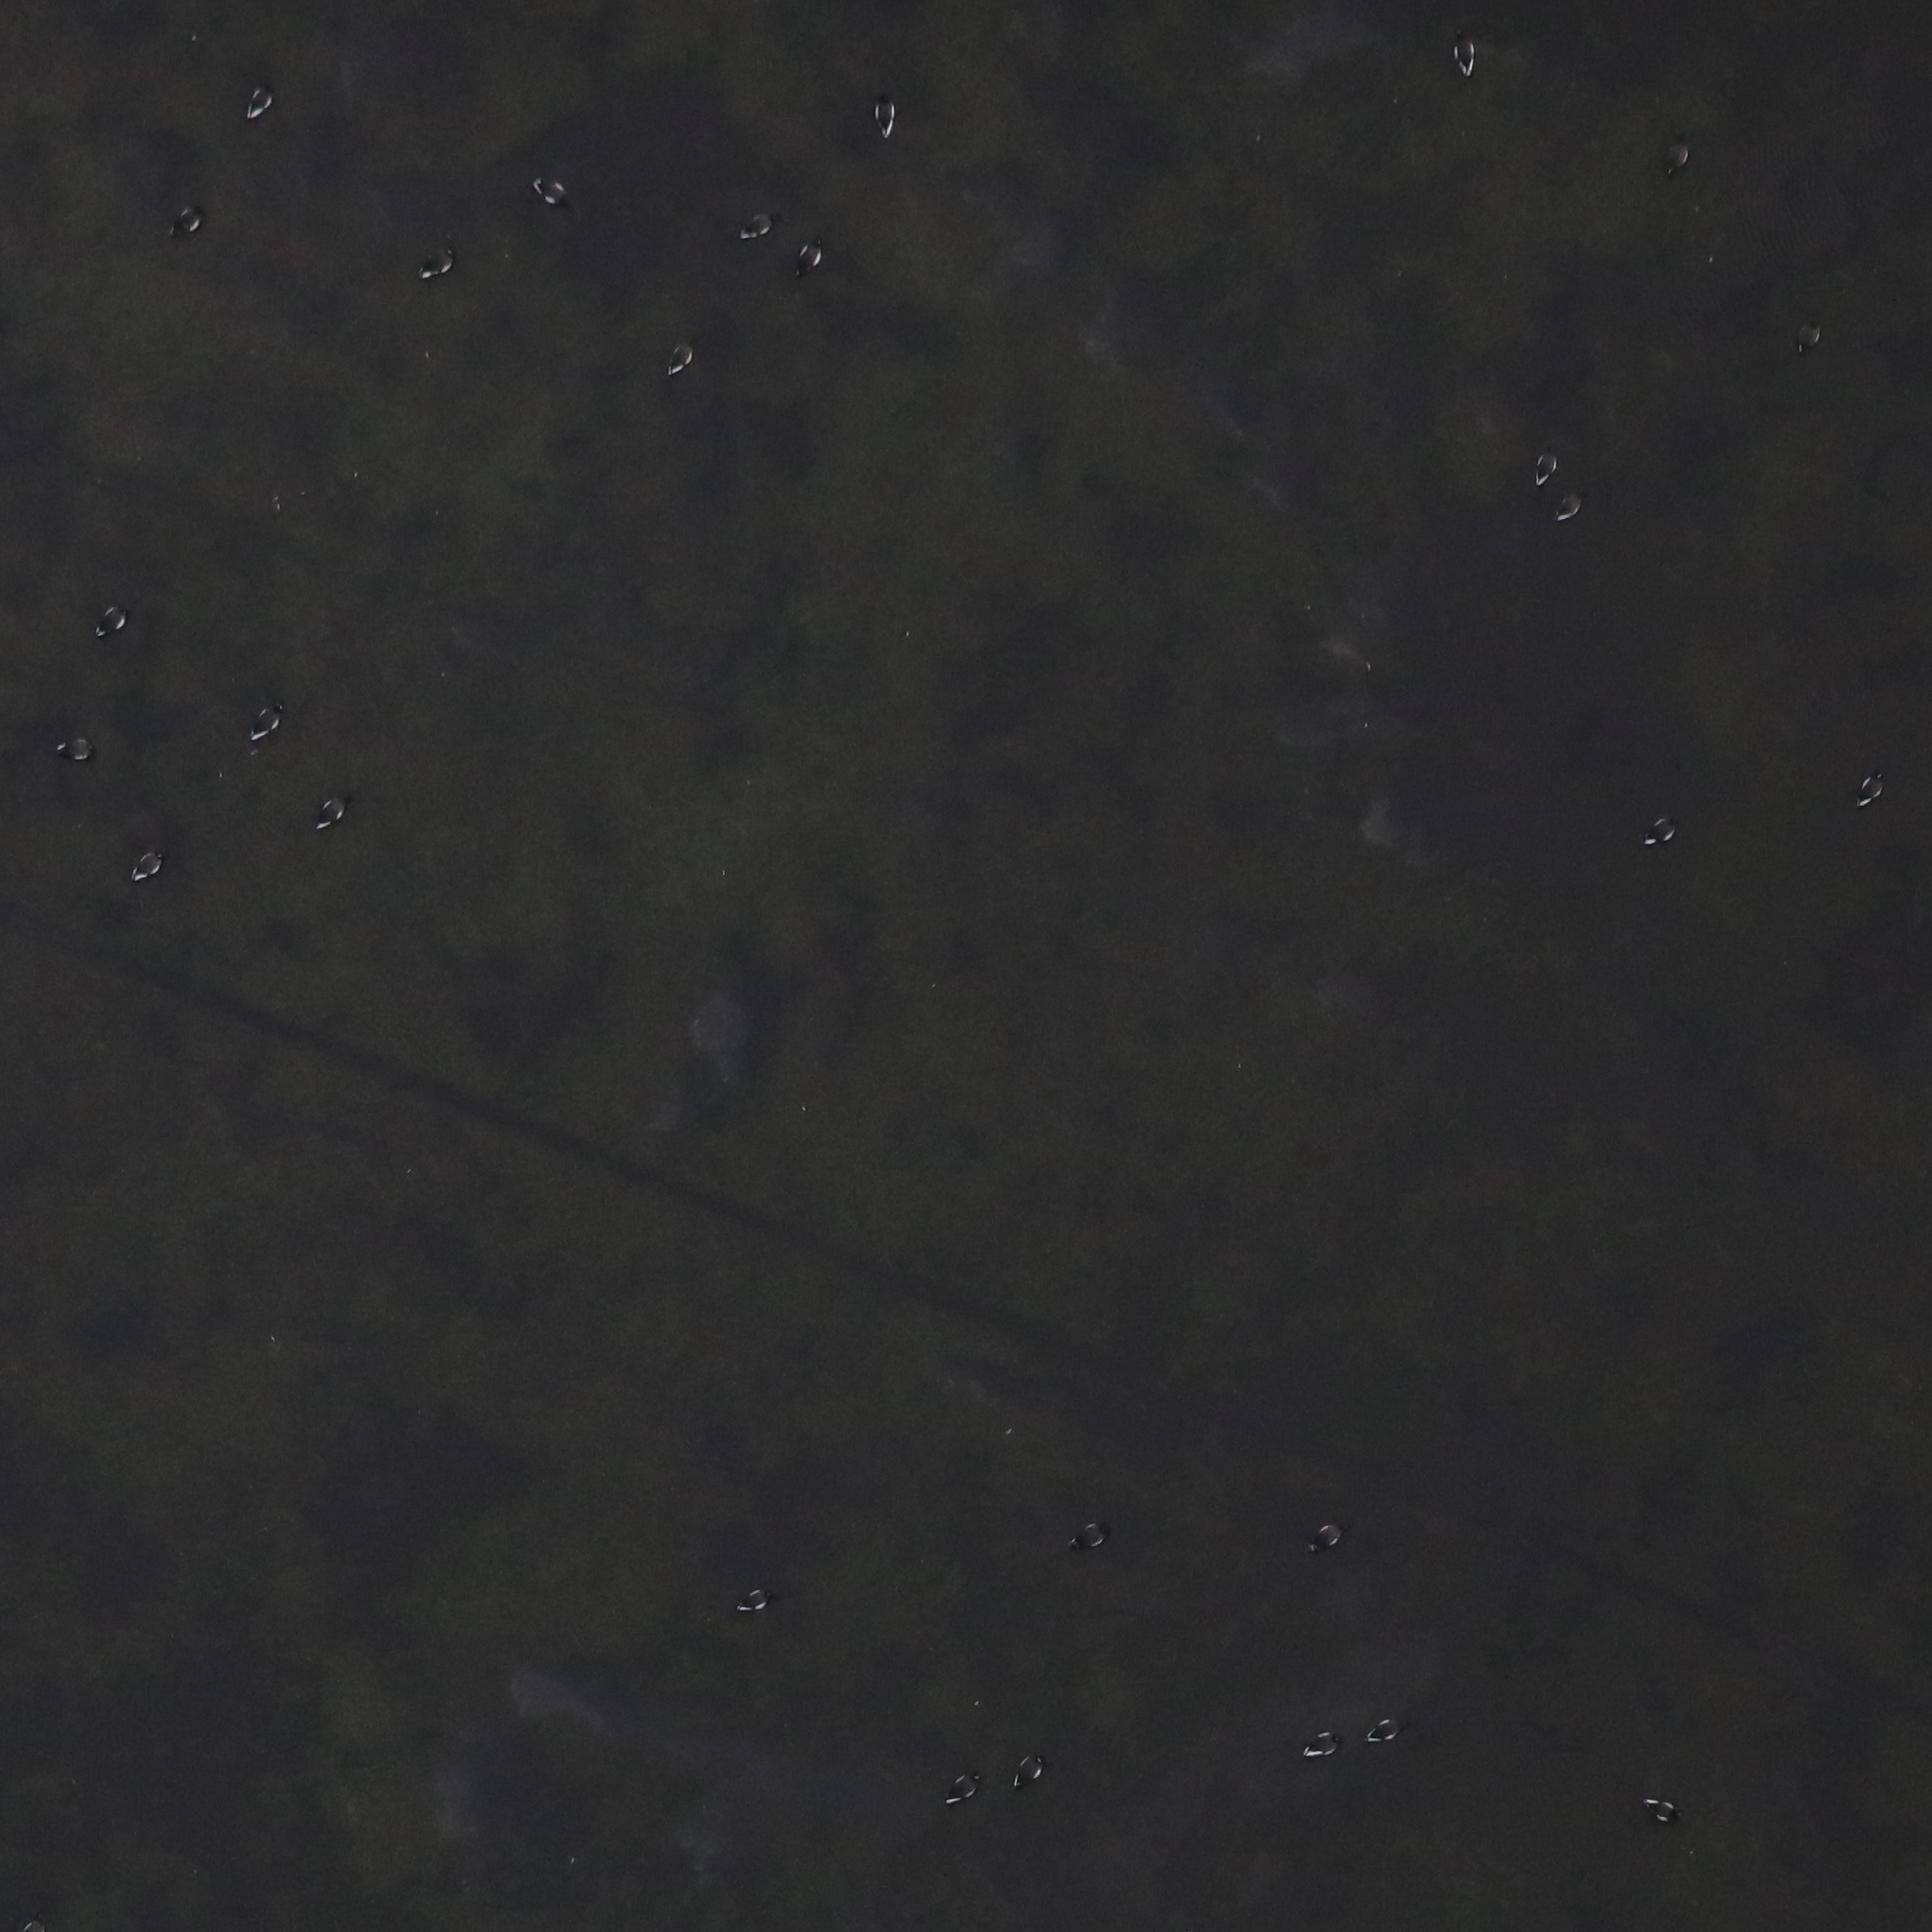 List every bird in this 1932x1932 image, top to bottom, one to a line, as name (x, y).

brant (1465, 56)
brant (260, 102)
brant (882, 113)
brant (1679, 153)
brant (552, 193)
brant (187, 220)
brant (756, 222)
brant (810, 256)
brant (438, 262)
brant (1806, 337)
brant (684, 357)
brant (1542, 468)
brant (1568, 505)
brant (113, 621)
brant (264, 725)
brant (75, 745)
brant (1870, 793)
brant (334, 811)
brant (1661, 834)
brant (147, 865)
brant (1093, 1537)
brant (1328, 1537)
brant (755, 1601)
brant (1385, 1732)
brant (1319, 1746)
brant (1029, 1768)
brant (962, 1789)
brant (1663, 1810)